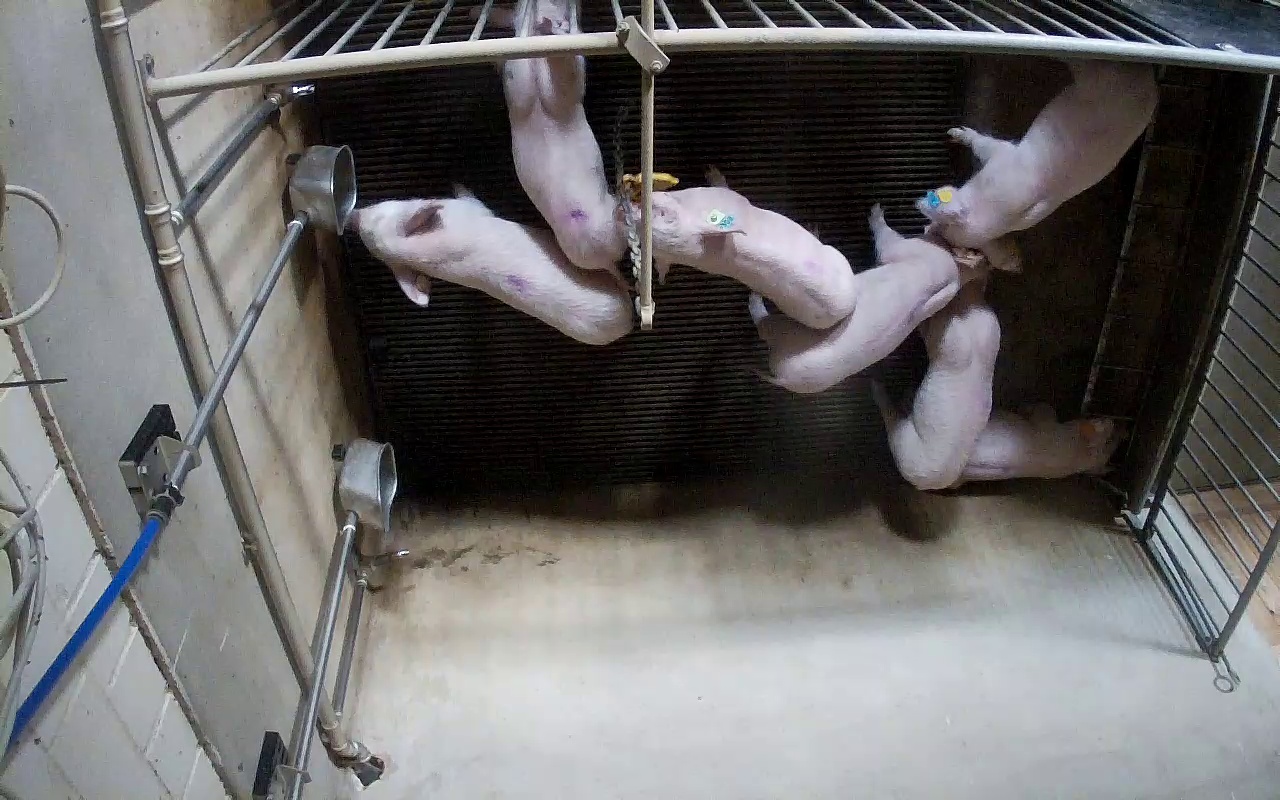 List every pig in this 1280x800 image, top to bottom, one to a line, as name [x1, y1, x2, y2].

pig [468, 0, 630, 293]
pig [915, 54, 1160, 272]
pig [610, 164, 861, 331]
pig [348, 182, 636, 345]
pig [746, 201, 989, 397]
pig [872, 280, 1002, 490]
pig [950, 400, 1131, 490]